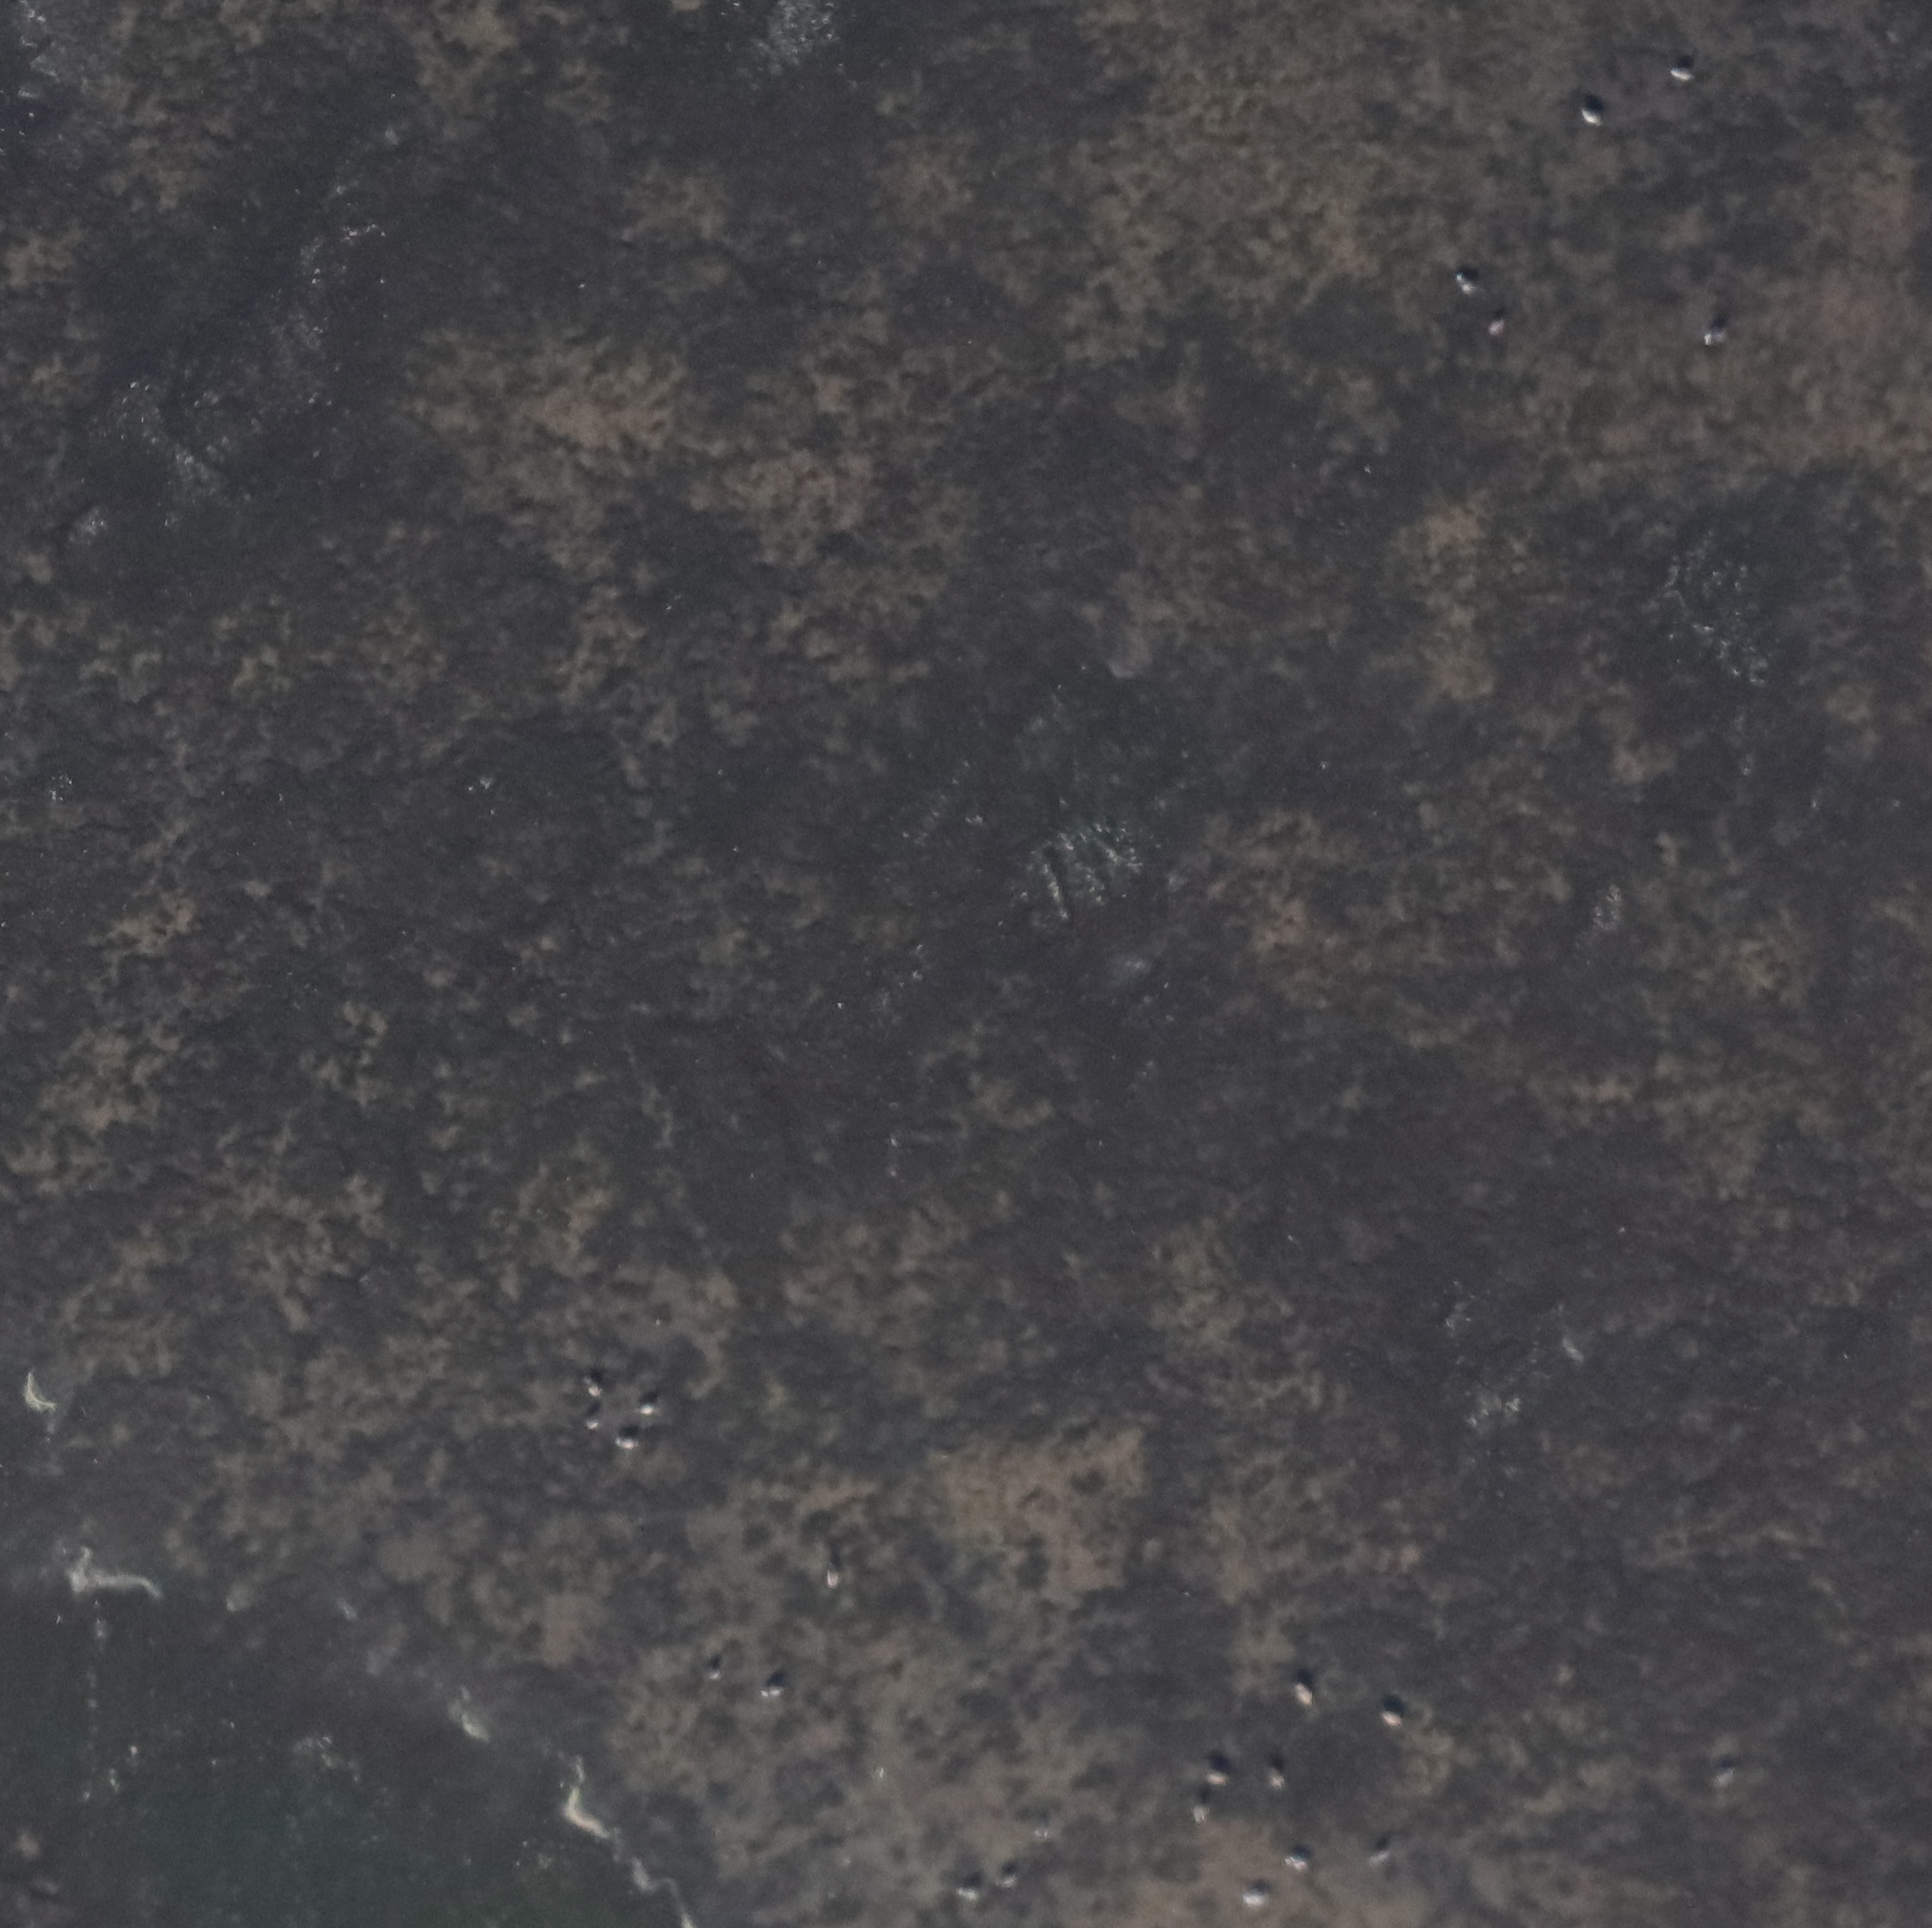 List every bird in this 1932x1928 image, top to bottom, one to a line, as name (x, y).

brant (1683, 72)
brant (1590, 115)
brant (1469, 282)
brant (1499, 329)
brant (1715, 334)
brant (594, 1386)
brant (646, 1409)
brant (590, 1422)
brant (628, 1439)
Canada goose (835, 1577)
brant (714, 1671)
brant (774, 1688)
Canada goose (1306, 1695)
Canada goose (1392, 1717)
Canada goose (1217, 1776)
Canada goose (1718, 1776)
Canada goose (1280, 1782)
Canada goose (1204, 1809)
Canada goose (1378, 1854)
Canada goose (1297, 1860)
brant (1008, 1879)
brant (971, 1892)
Canada goose (1255, 1897)